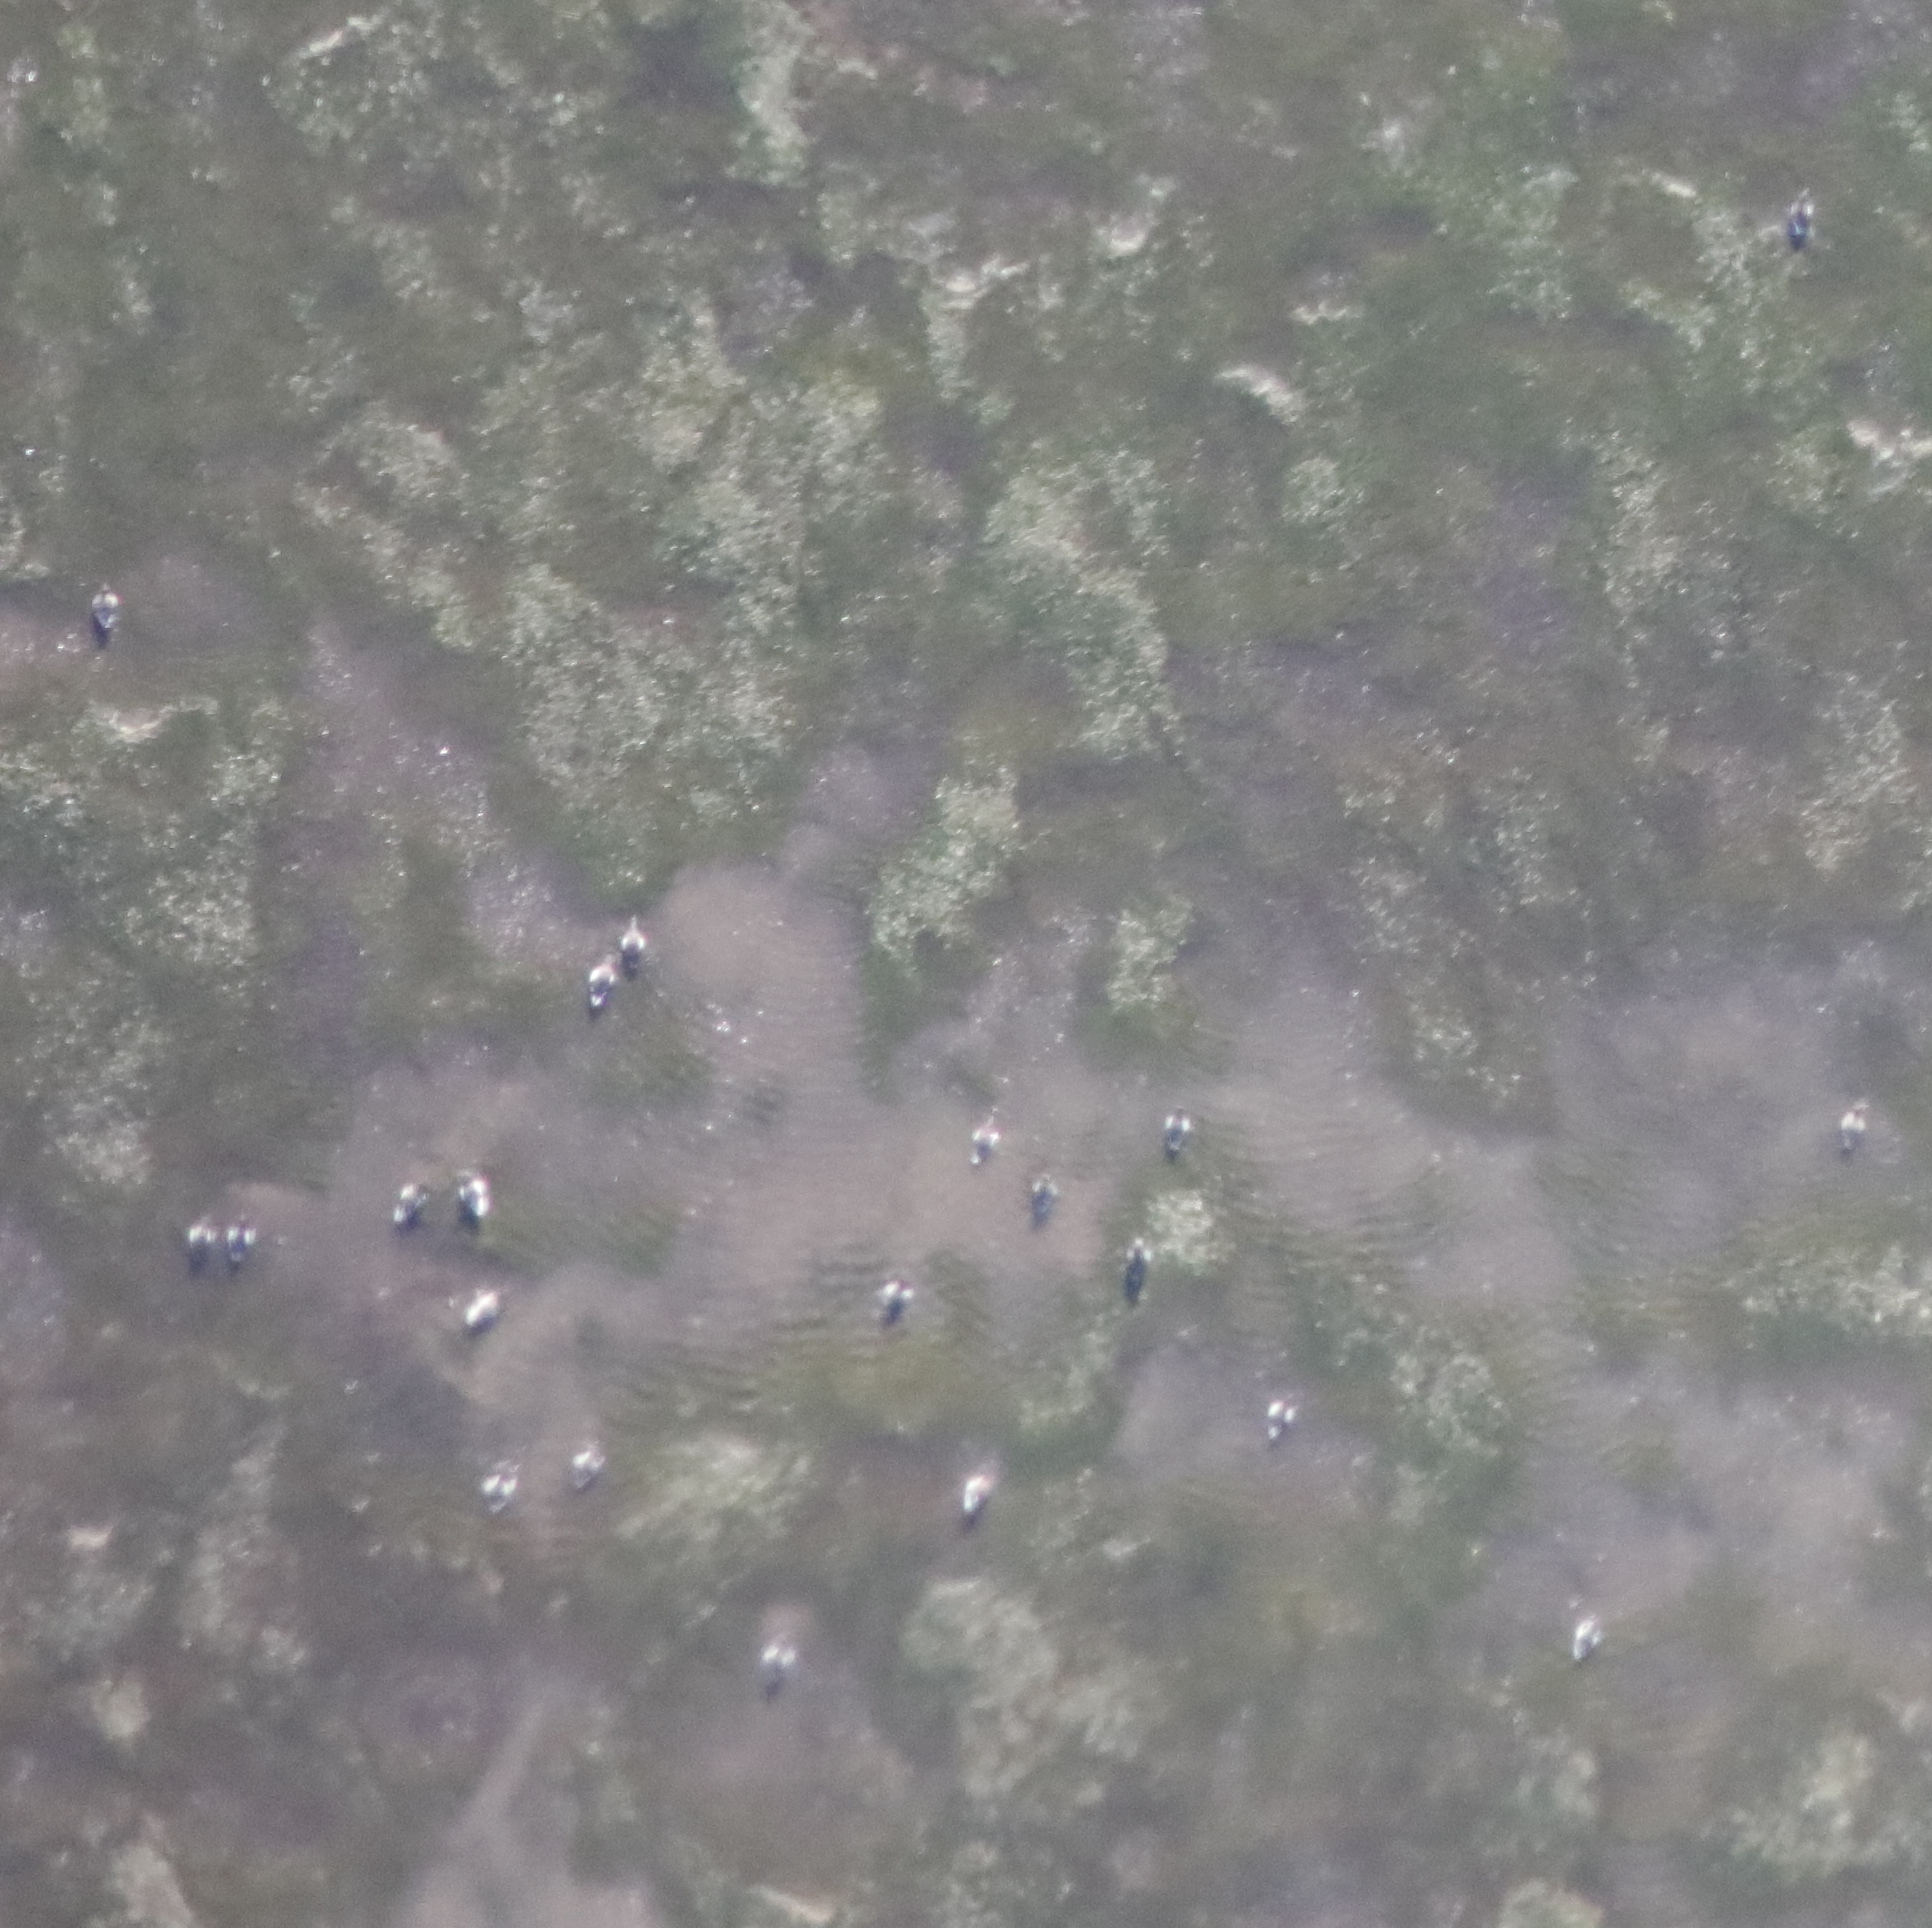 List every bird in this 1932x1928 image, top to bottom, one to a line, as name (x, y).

brant (1802, 232)
brant (107, 613)
brant (641, 946)
brant (603, 987)
brant (1172, 1134)
brant (1860, 1138)
brant (983, 1150)
brant (474, 1190)
brant (408, 1196)
brant (1049, 1198)
brant (196, 1238)
brant (246, 1241)
brant (1147, 1254)
brant (899, 1300)
brant (484, 1311)
brant (1273, 1427)
brant (589, 1471)
brant (505, 1486)
brant (978, 1503)
brant (1586, 1640)
brant (776, 1667)